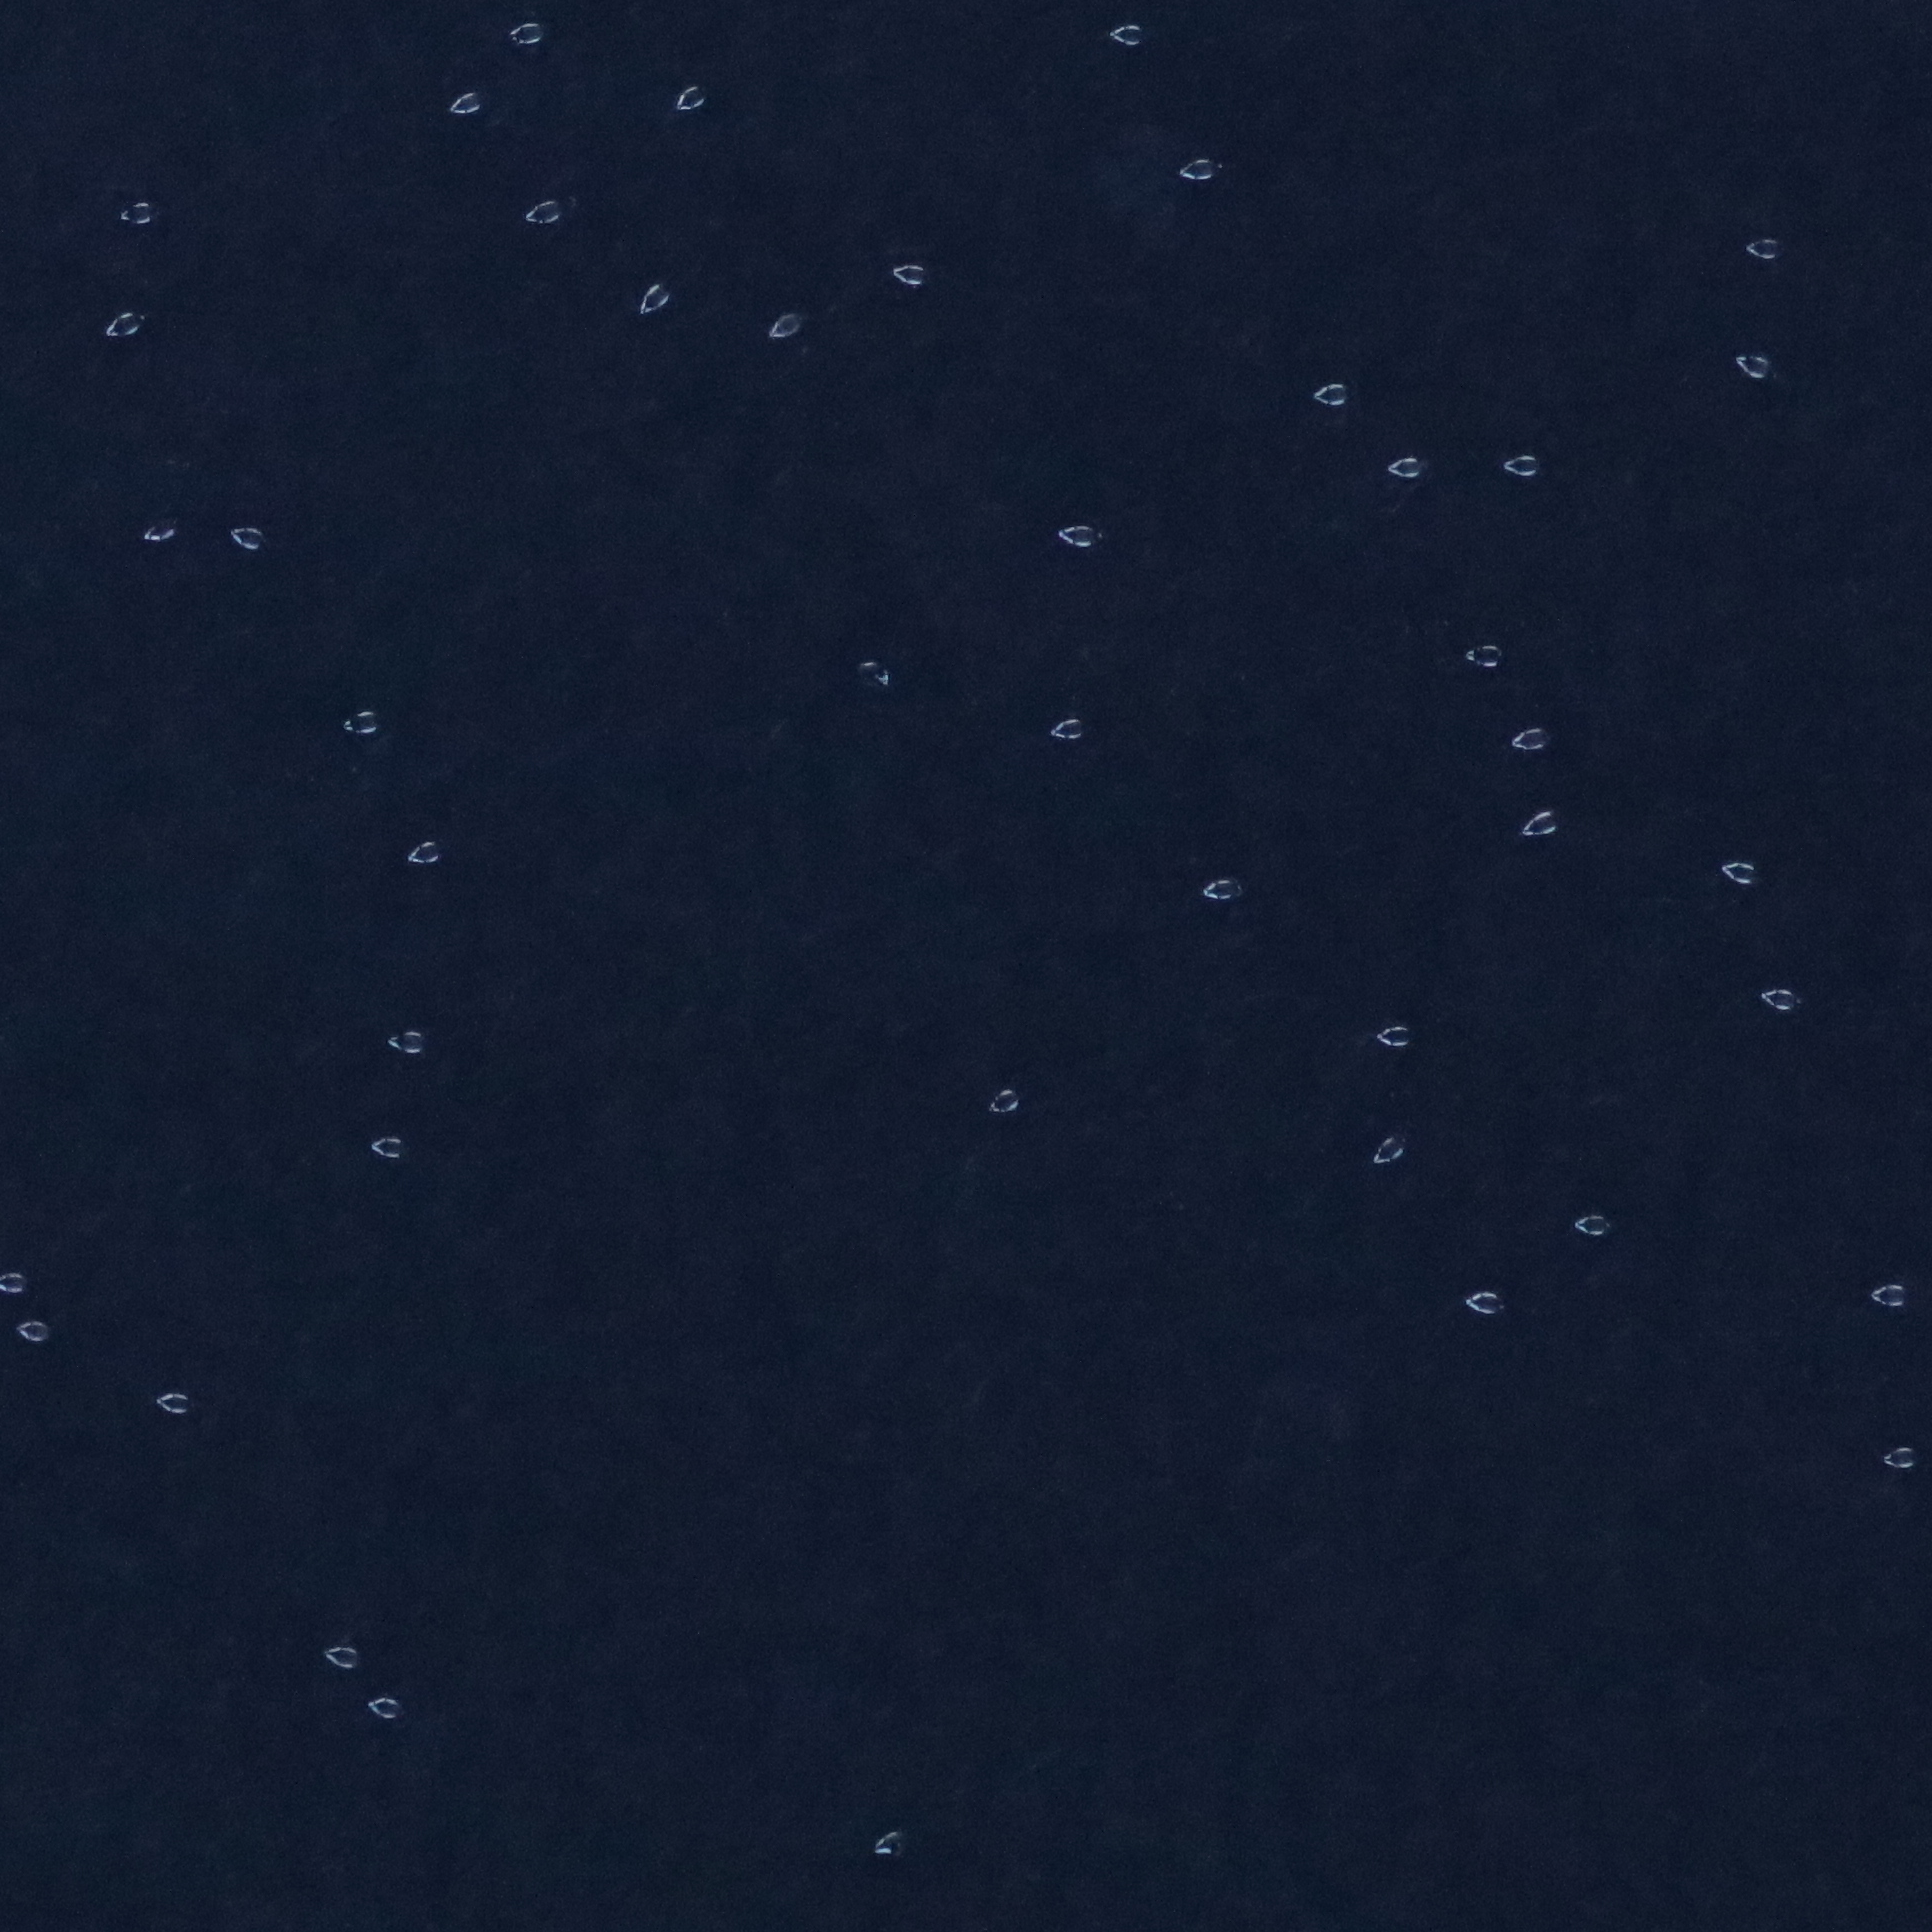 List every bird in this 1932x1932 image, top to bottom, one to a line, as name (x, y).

brant (527, 32)
brant (1132, 37)
brant (692, 98)
brant (467, 103)
brant (1200, 170)
brant (546, 213)
brant (139, 214)
brant (1765, 248)
brant (912, 274)
brant (656, 297)
brant (786, 324)
brant (126, 325)
brant (1759, 365)
brant (1335, 396)
brant (1524, 466)
brant (1408, 468)
brant (160, 530)
brant (1083, 535)
brant (251, 537)
brant (1487, 656)
brant (877, 674)
brant (364, 724)
brant (1070, 730)
brant (1534, 740)
brant (1542, 824)
brant (427, 853)
brant (1742, 874)
brant (1225, 887)
brant (1782, 999)
brant (1396, 1036)
brant (410, 1042)
brant (1005, 1101)
brant (391, 1150)
brant (1390, 1150)
brant (1596, 1225)
brant (10, 1281)
brant (1891, 1296)
brant (1487, 1304)
brant (39, 1333)
brant (178, 1405)
brant (1903, 1457)
brant (345, 1656)
brant (385, 1710)
brant (892, 1843)